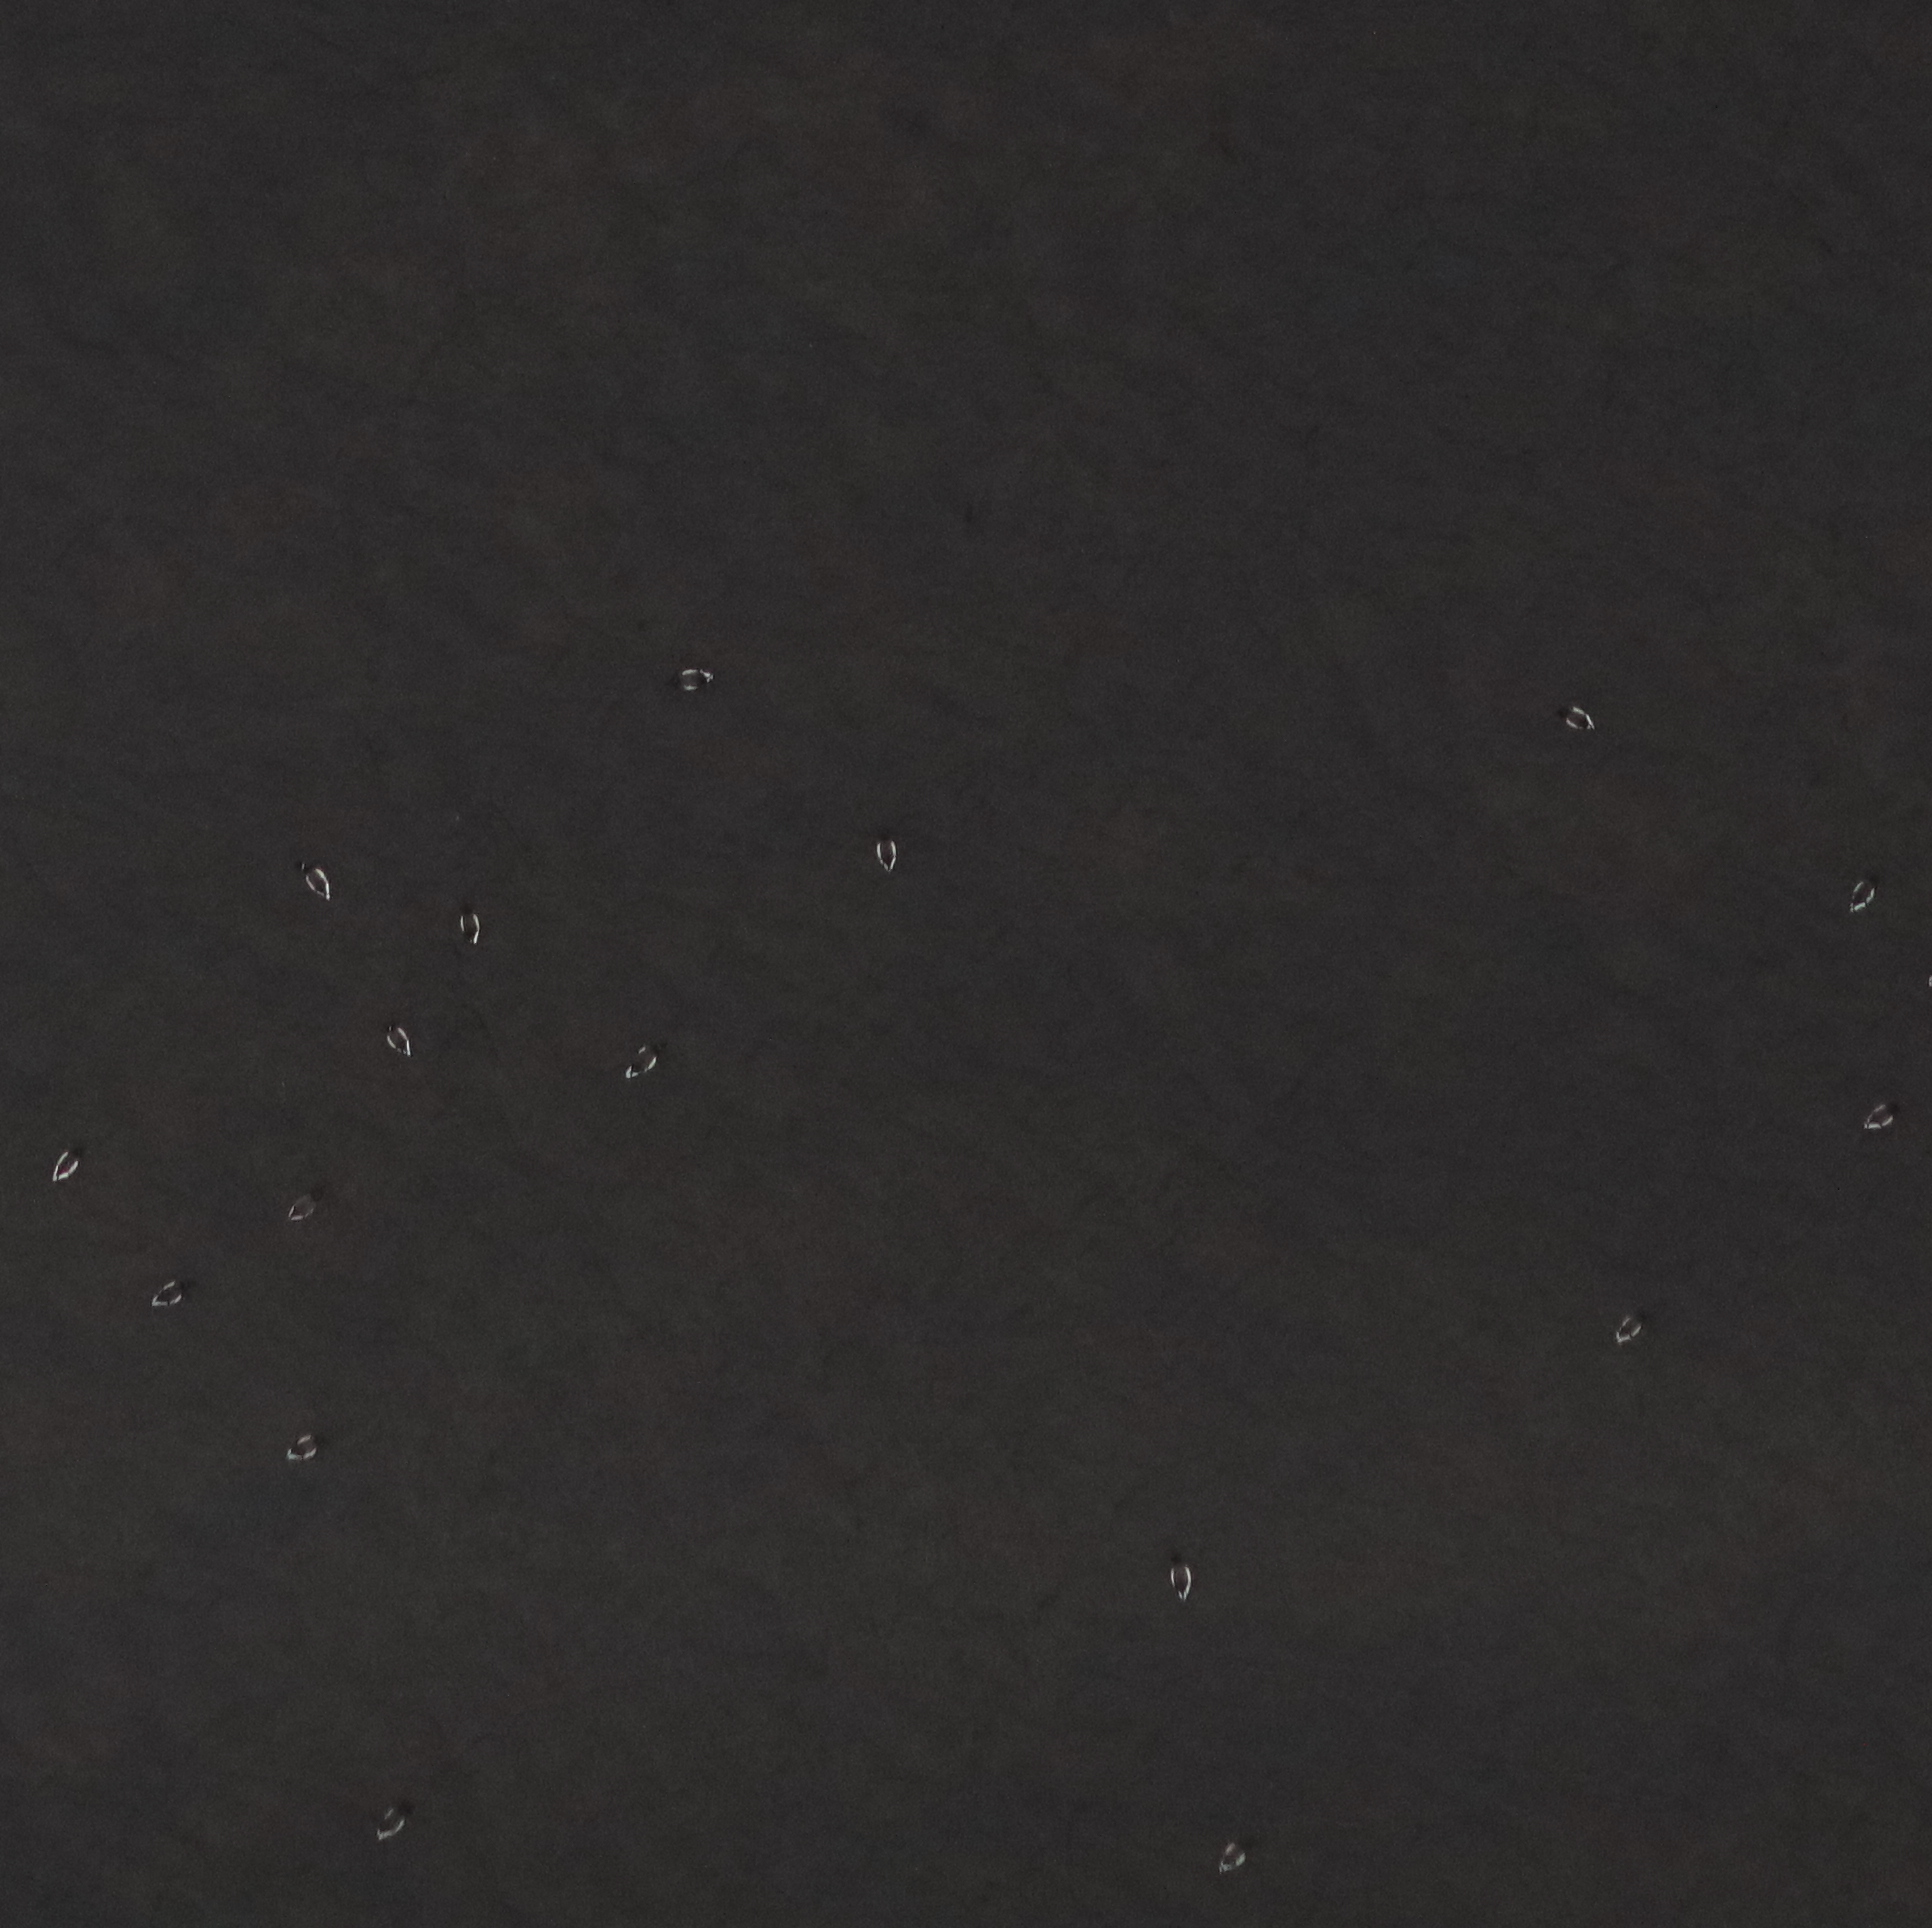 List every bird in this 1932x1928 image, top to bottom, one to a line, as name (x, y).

brant (693, 679)
brant (1578, 718)
brant (885, 853)
brant (317, 881)
brant (1864, 892)
brant (469, 926)
brant (398, 1040)
brant (644, 1060)
brant (1881, 1116)
brant (66, 1165)
brant (303, 1206)
brant (170, 1293)
brant (1630, 1325)
brant (302, 1449)
brant (1183, 1580)
brant (393, 1822)
brant (1232, 1856)